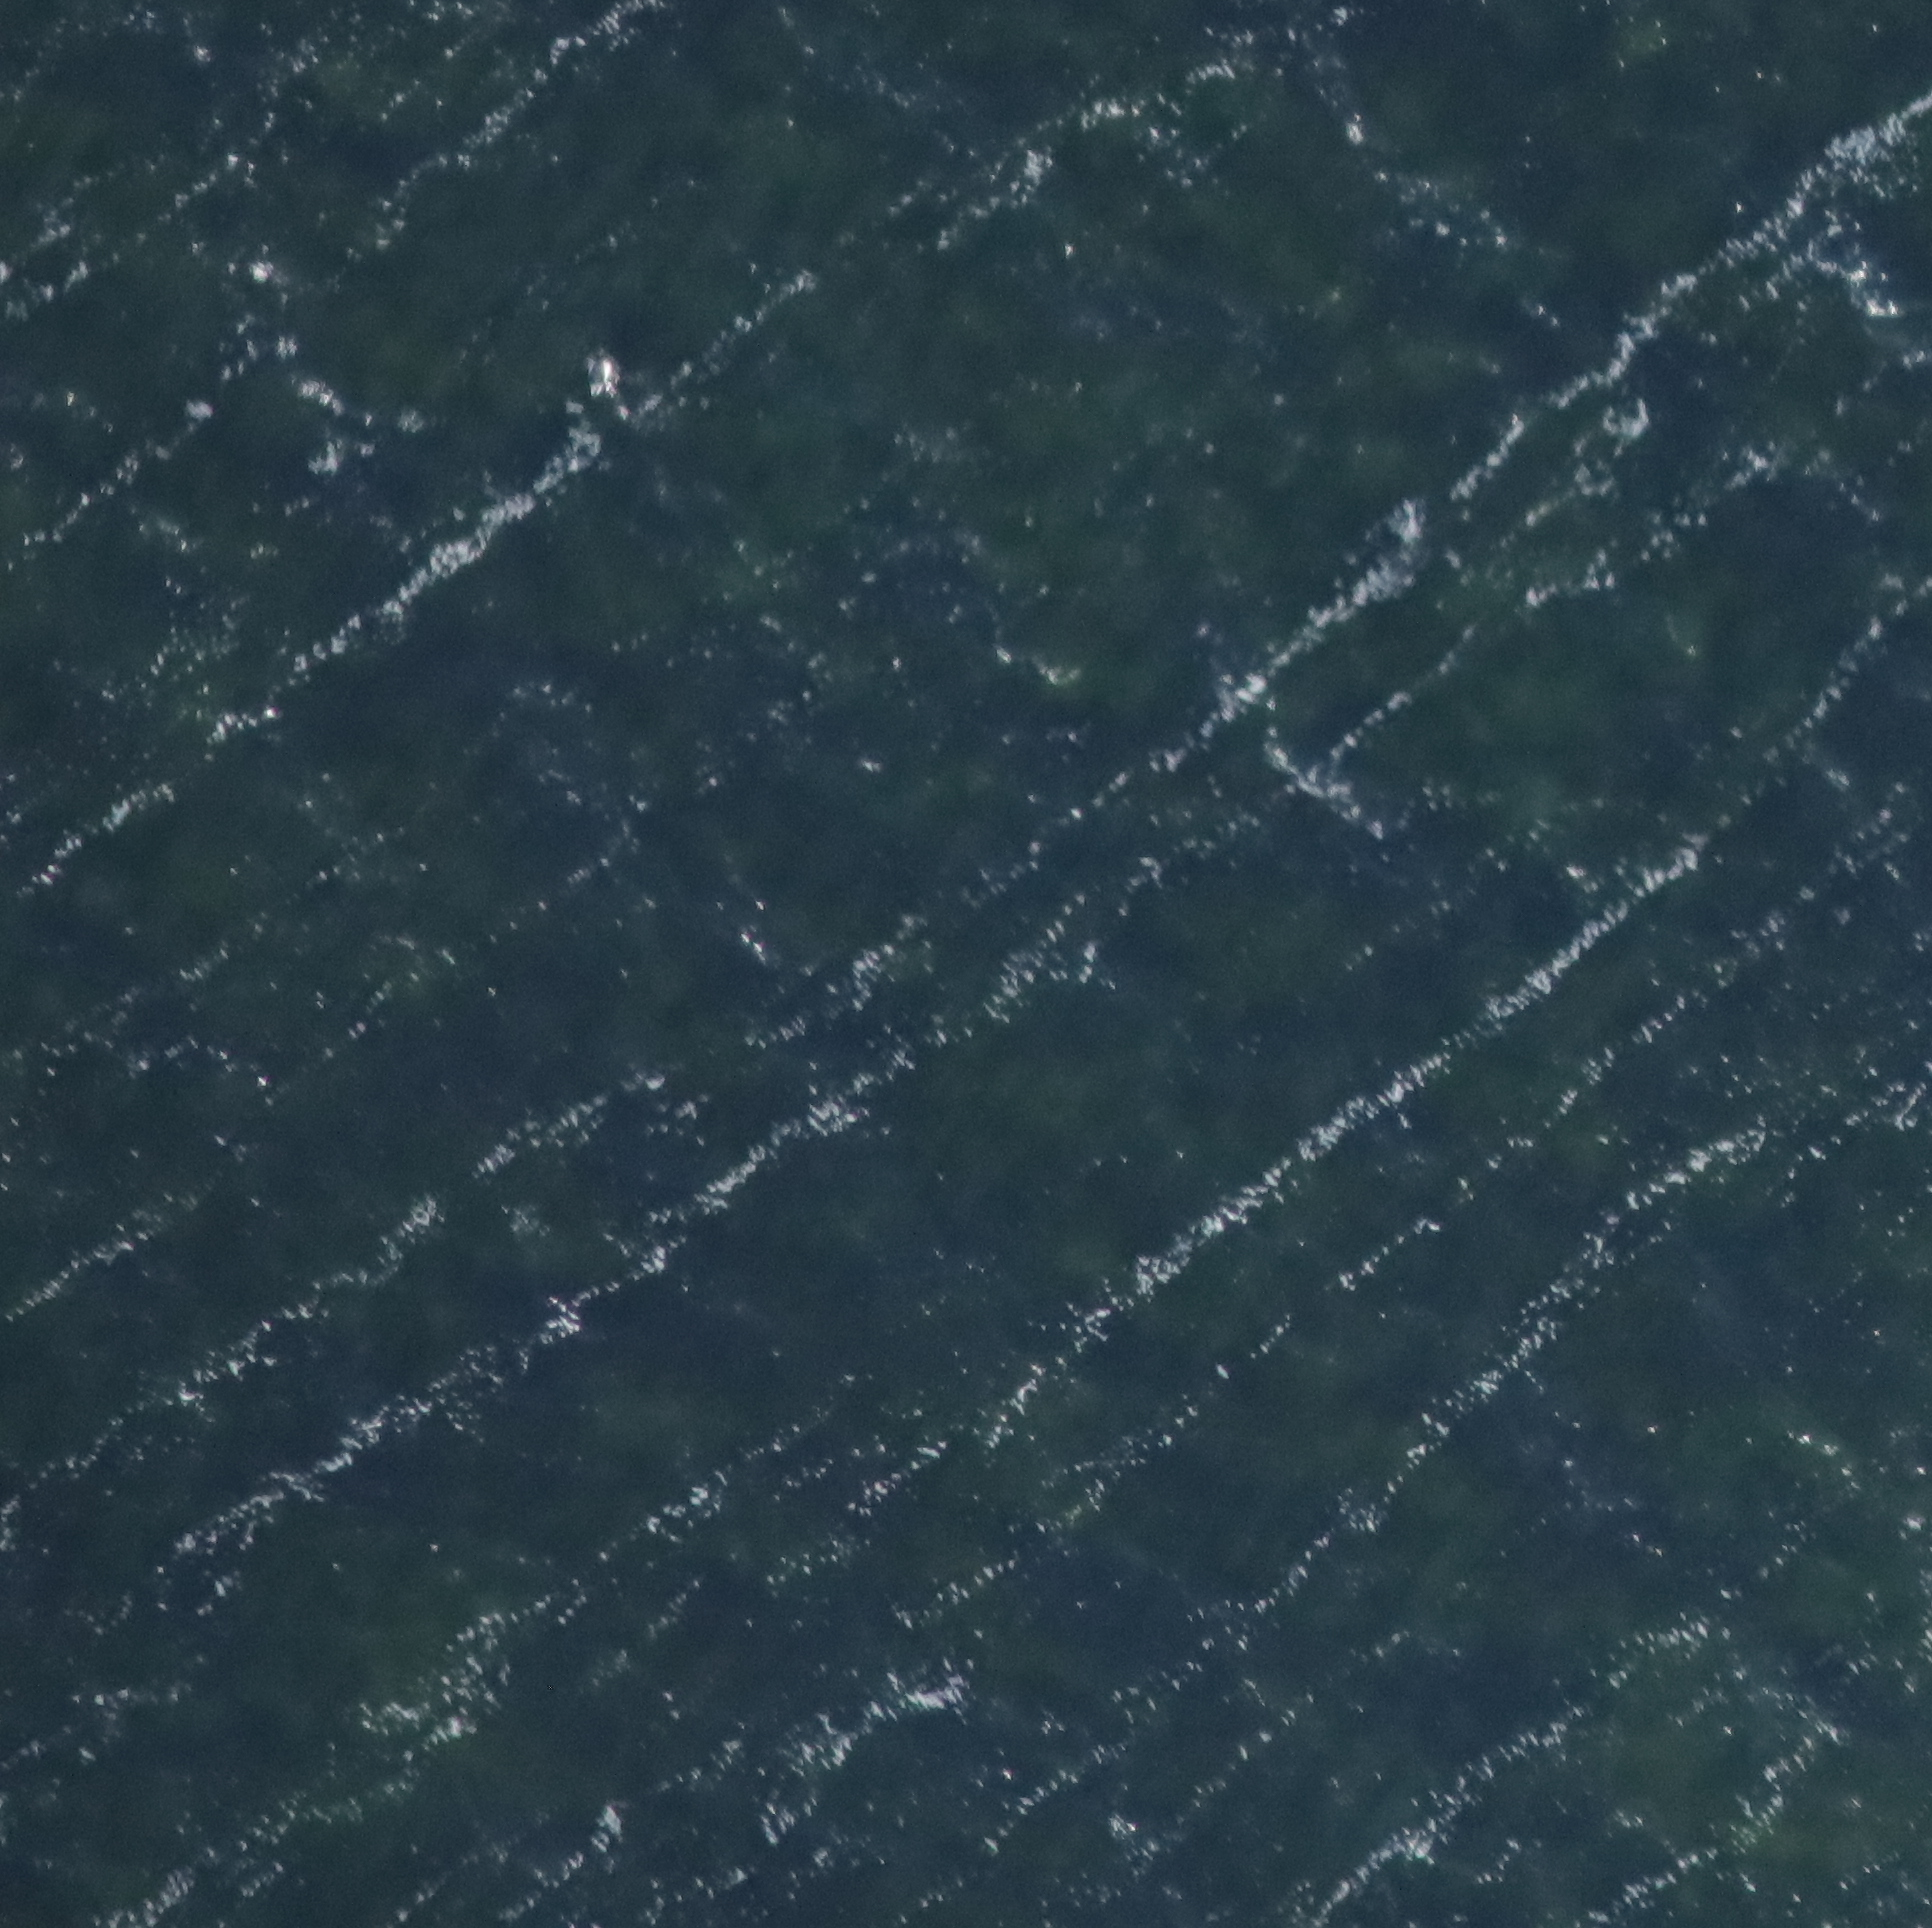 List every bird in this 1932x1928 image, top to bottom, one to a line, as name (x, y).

brant (603, 372)